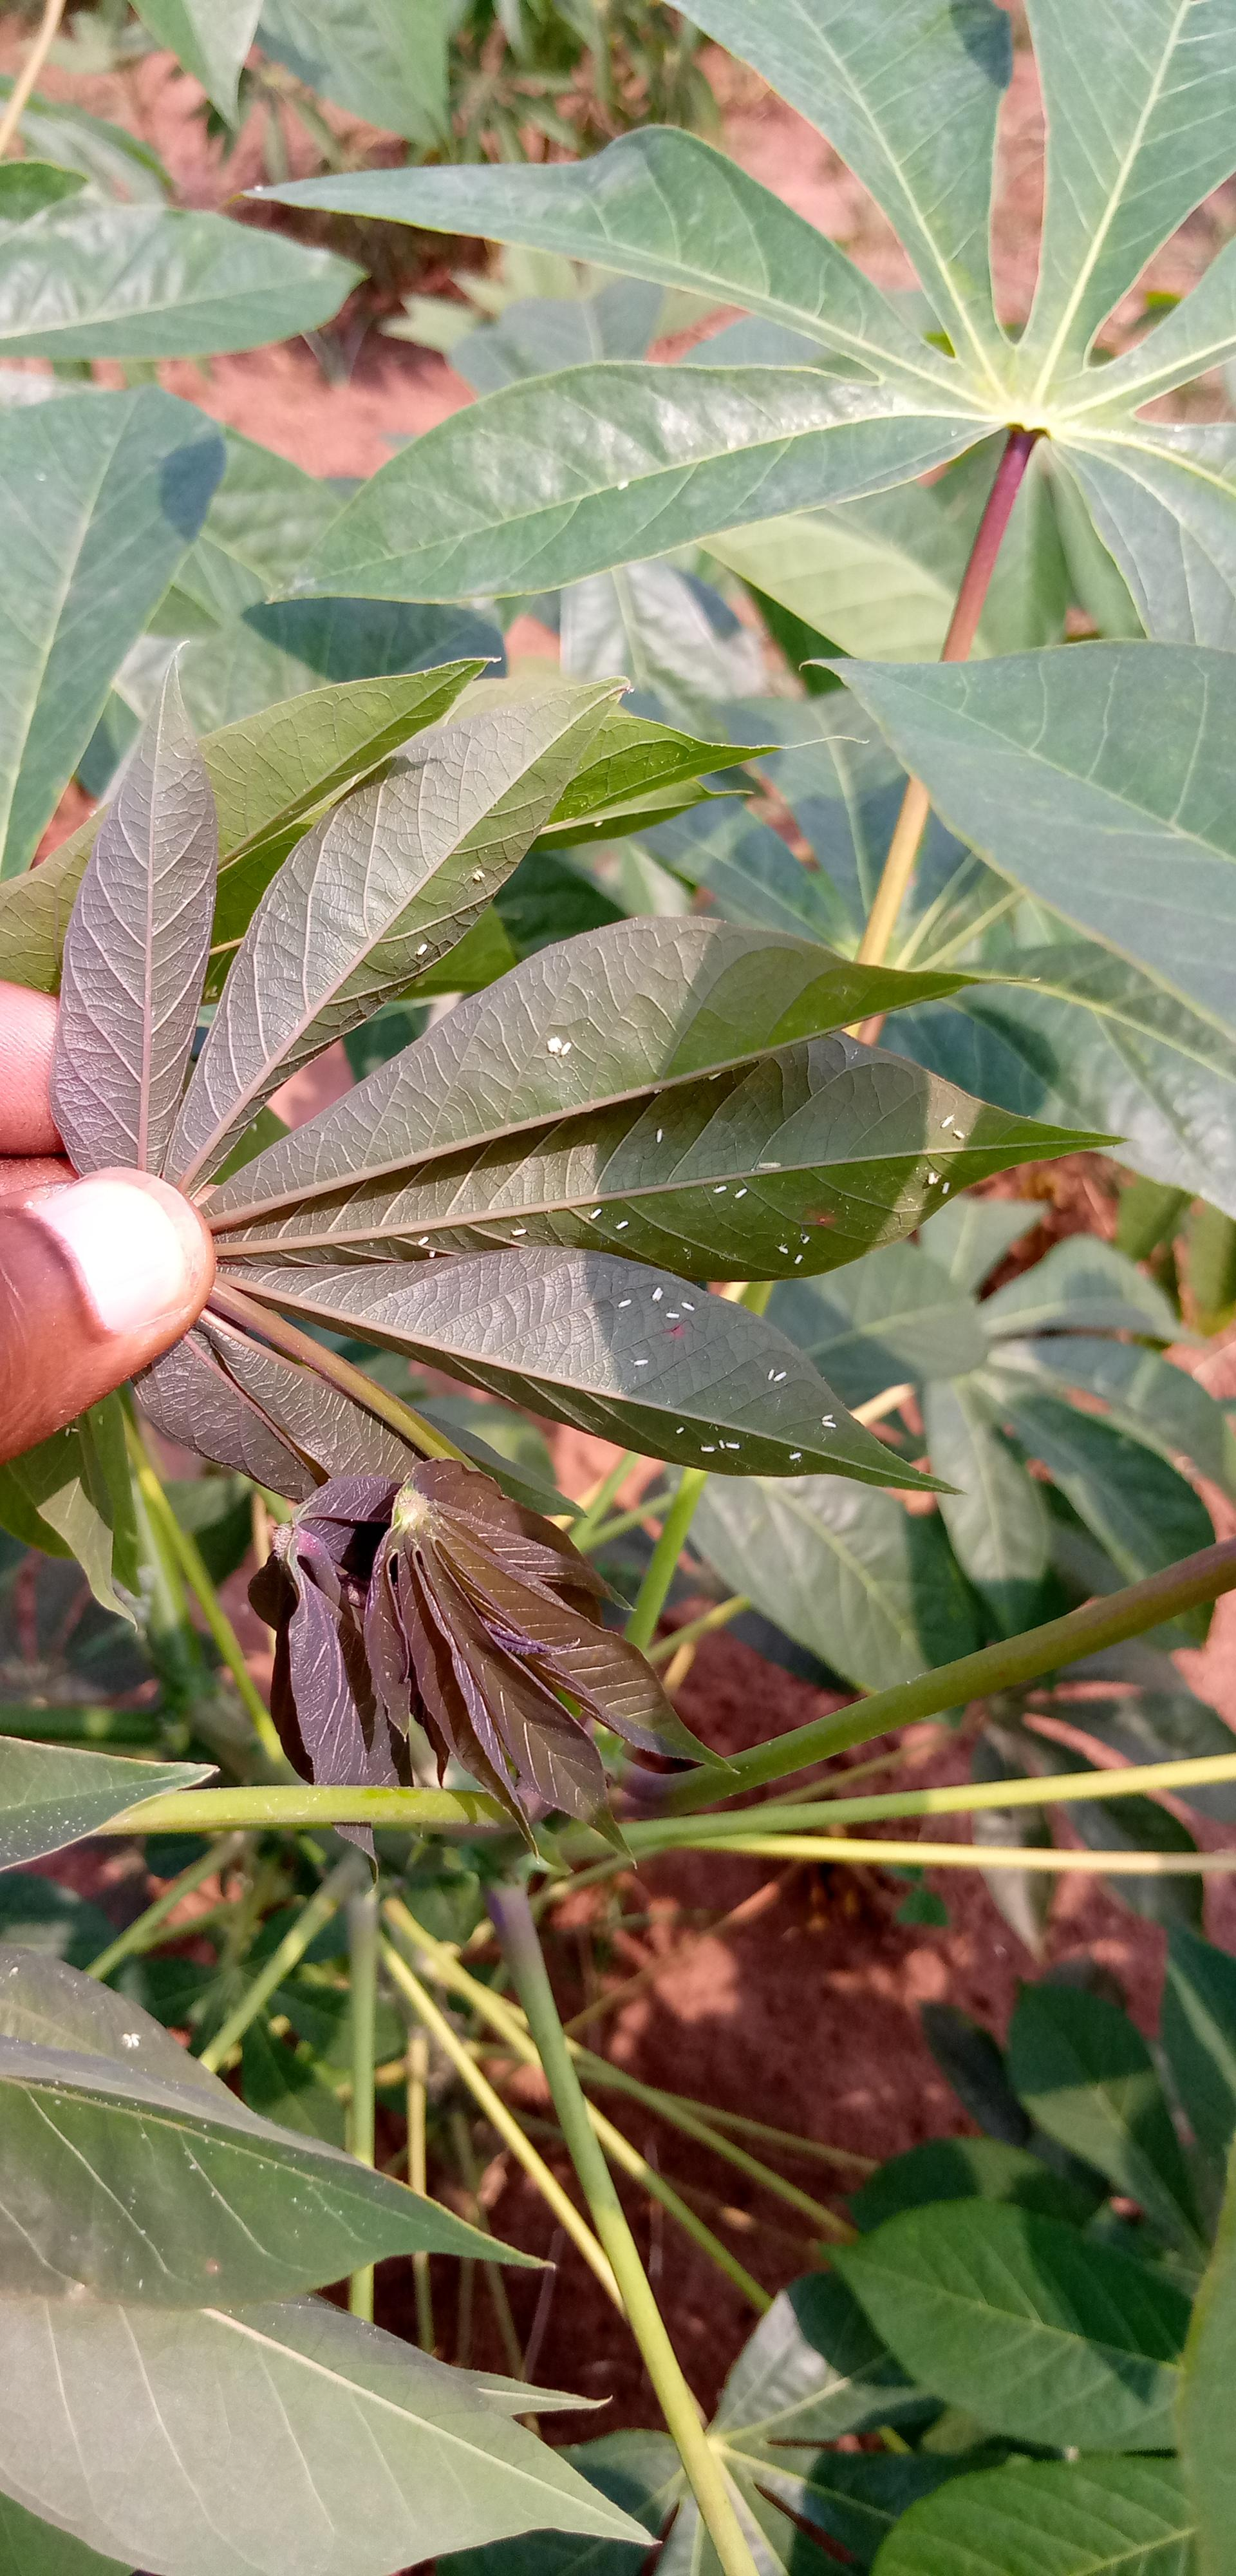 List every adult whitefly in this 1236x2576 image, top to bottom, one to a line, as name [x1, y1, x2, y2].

whitefly [615, 479, 631, 493]
whitefly [594, 820, 604, 829]
whitefly [476, 870, 486, 878]
whitefly [473, 873, 480, 882]
whitefly [416, 942, 428, 956]
whitefly [555, 1037, 563, 1049]
whitefly [550, 1038, 558, 1054]
whitefly [547, 1040, 554, 1054]
whitefly [561, 1041, 572, 1057]
whitefly [940, 1113, 955, 1130]
whitefly [654, 1128, 665, 1145]
whitefly [951, 1129, 966, 1141]
whitefly [926, 1170, 935, 1186]
whitefly [940, 1179, 951, 1196]
whitefly [711, 1183, 728, 1196]
whitefly [733, 1186, 749, 1200]
whitefly [585, 1205, 603, 1220]
whitefly [613, 1219, 632, 1233]
whitefly [509, 1224, 529, 1239]
whitefly [798, 1231, 813, 1245]
whitefly [417, 1234, 429, 1246]
whitefly [776, 1242, 789, 1256]
whitefly [427, 1249, 437, 1259]
whitefly [791, 1253, 805, 1267]
whitefly [651, 1284, 664, 1303]
whitefly [615, 1297, 633, 1309]
whitefly [680, 1300, 697, 1312]
whitefly [665, 1311, 681, 1321]
whitefly [632, 1358, 650, 1368]
whitefly [767, 1368, 775, 1383]
whitefly [774, 1370, 787, 1382]
whitefly [820, 1413, 836, 1421]
whitefly [820, 1420, 838, 1430]
whitefly [675, 1425, 686, 1437]
whitefly [717, 1438, 726, 1451]
whitefly [726, 1441, 740, 1452]
whitefly [698, 1444, 715, 1455]
whitefly [787, 1450, 803, 1462]
whitefly [6, 1964, 24, 1978]
whitefly [121, 2032, 130, 2040]
whitefly [131, 2033, 143, 2040]
whitefly [131, 2036, 142, 2047]
whitefly [127, 2038, 133, 2048]